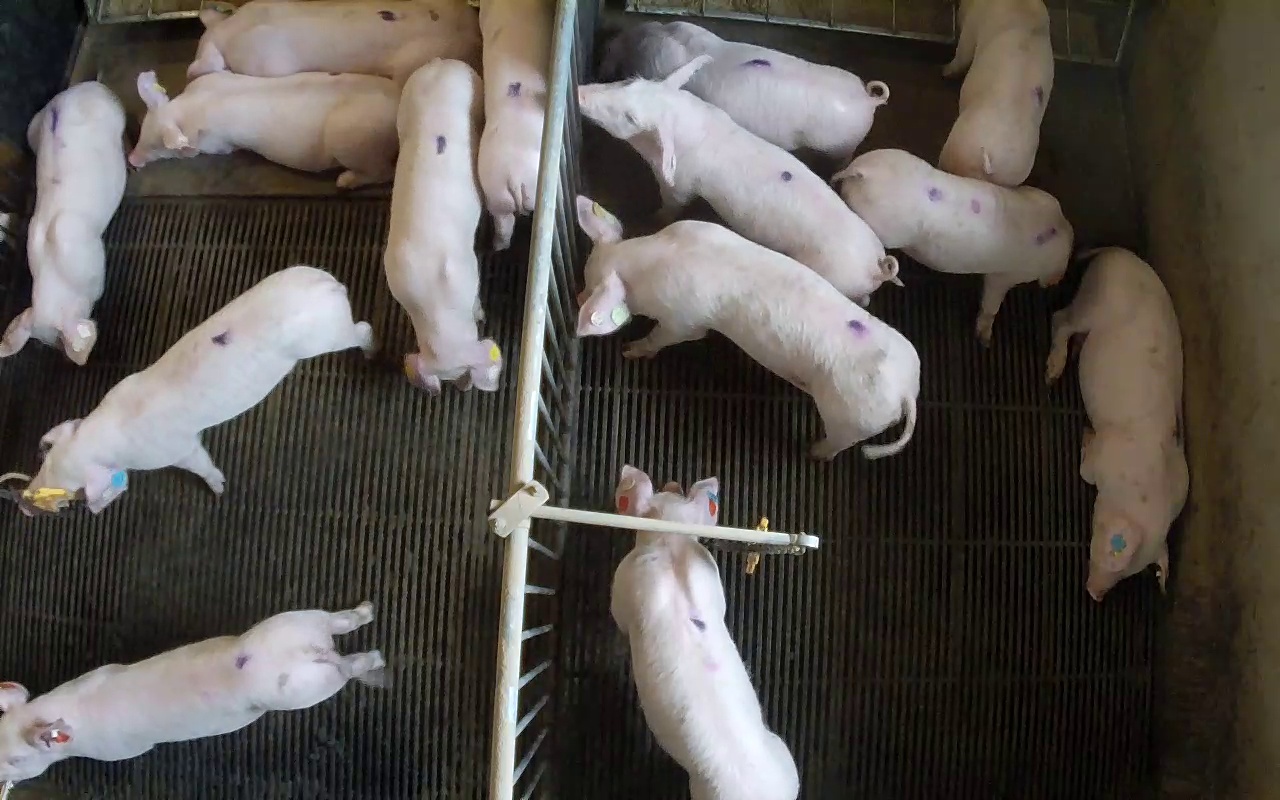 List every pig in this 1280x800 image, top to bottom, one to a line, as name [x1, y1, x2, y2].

pig [467, 1, 573, 251]
pig [940, 1, 1054, 189]
pig [188, 2, 483, 87]
pig [596, 21, 890, 168]
pig [577, 52, 905, 309]
pig [384, 56, 503, 397]
pig [127, 72, 404, 191]
pig [0, 80, 128, 365]
pig [830, 150, 1074, 347]
pig [576, 196, 921, 465]
pig [1048, 246, 1189, 606]
pig [19, 264, 379, 521]
pig [607, 465, 801, 799]
pig [0, 599, 388, 790]